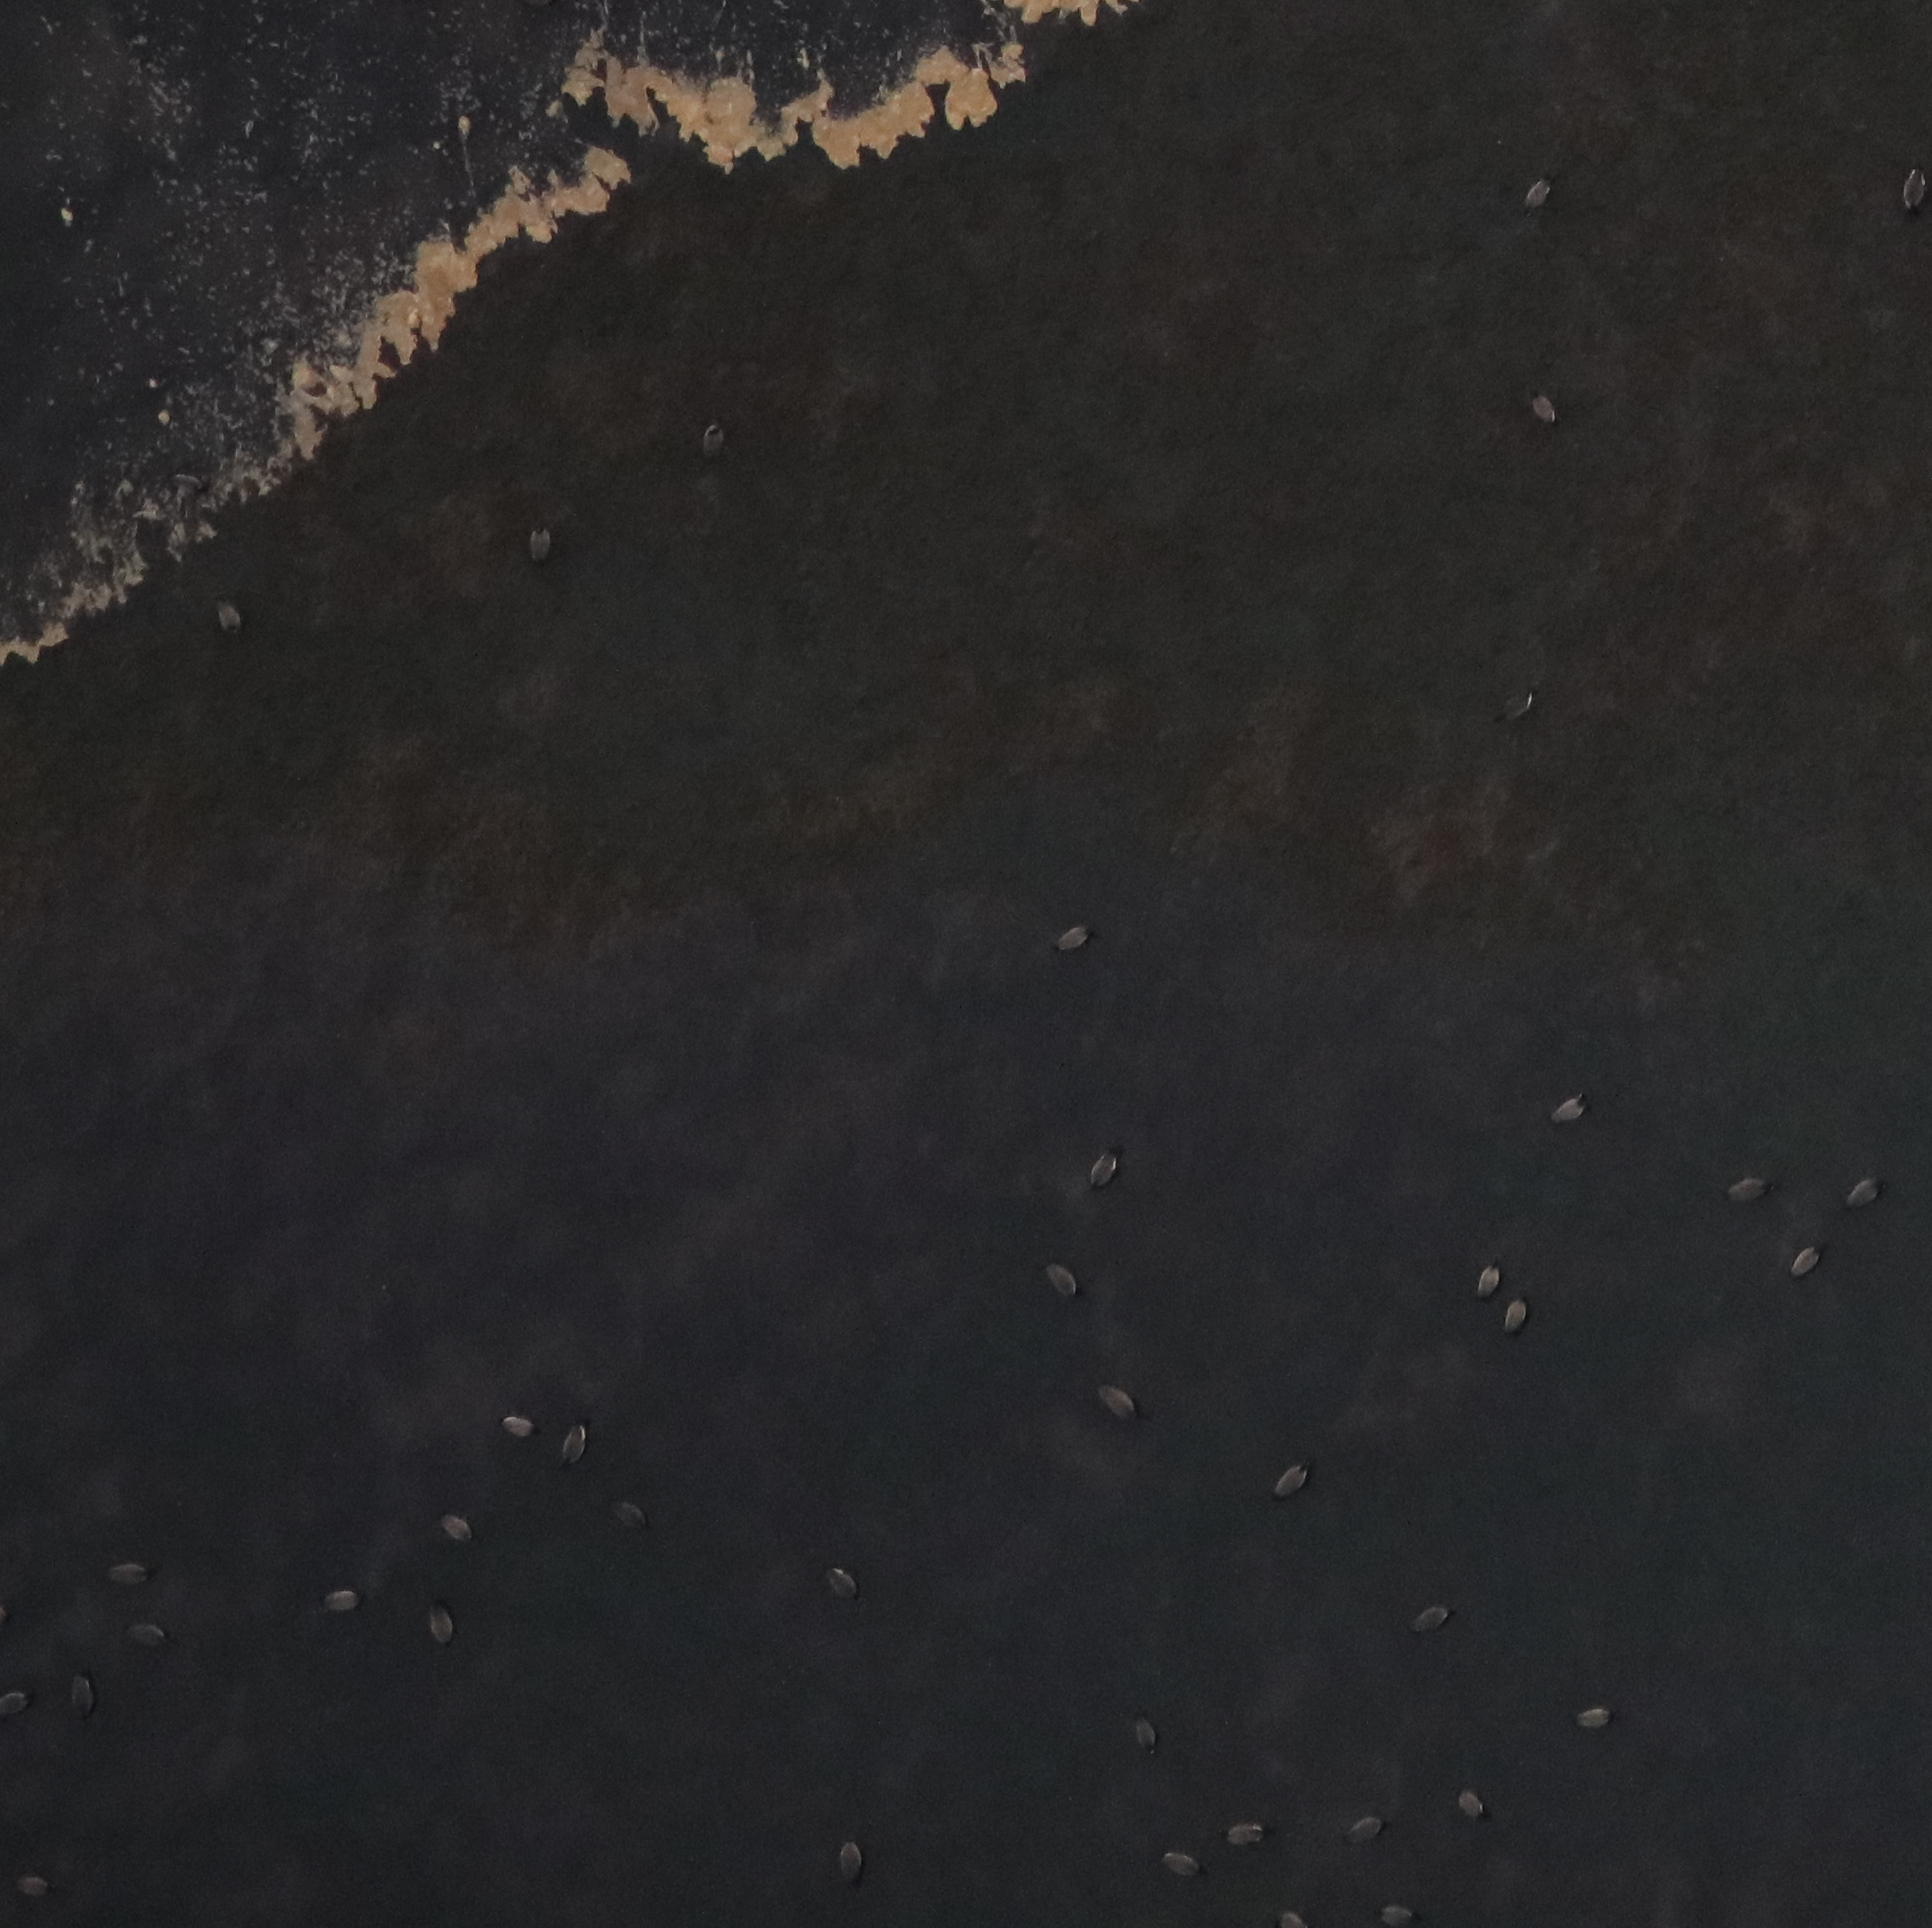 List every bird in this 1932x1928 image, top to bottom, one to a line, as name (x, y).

Canada goose (1913, 192)
Canada goose (1538, 195)
Canada goose (1546, 408)
Canada goose (711, 439)
Canada goose (188, 483)
Canada goose (540, 541)
Canada goose (231, 619)
Canada goose (1519, 706)
Canada goose (1072, 939)
Canada goose (1569, 1110)
Canada goose (1104, 1170)
Canada goose (1745, 1186)
Canada goose (1863, 1193)
Canada goose (1805, 1261)
Canada goose (1060, 1279)
Canada goose (1489, 1280)
Canada goose (1515, 1314)
Canada goose (1117, 1398)
Canada goose (520, 1426)
Canada goose (574, 1442)
Canada goose (1290, 1481)
Canada goose (632, 1513)
Canada goose (457, 1526)
Canada goose (128, 1574)
Canada goose (842, 1582)
Canada goose (344, 1600)
Canada goose (1435, 1618)
Canada goose (442, 1623)
Canada goose (145, 1635)
Canada goose (82, 1695)
Canada goose (14, 1702)
Canada goose (1593, 1717)
Canada goose (1144, 1736)
Canada goose (1469, 1803)
Canada goose (1364, 1831)
Canada goose (1241, 1832)
Canada goose (850, 1856)
Canada goose (1180, 1863)
Canada goose (35, 1889)
Canada goose (1392, 1916)
Canada goose (1290, 1920)